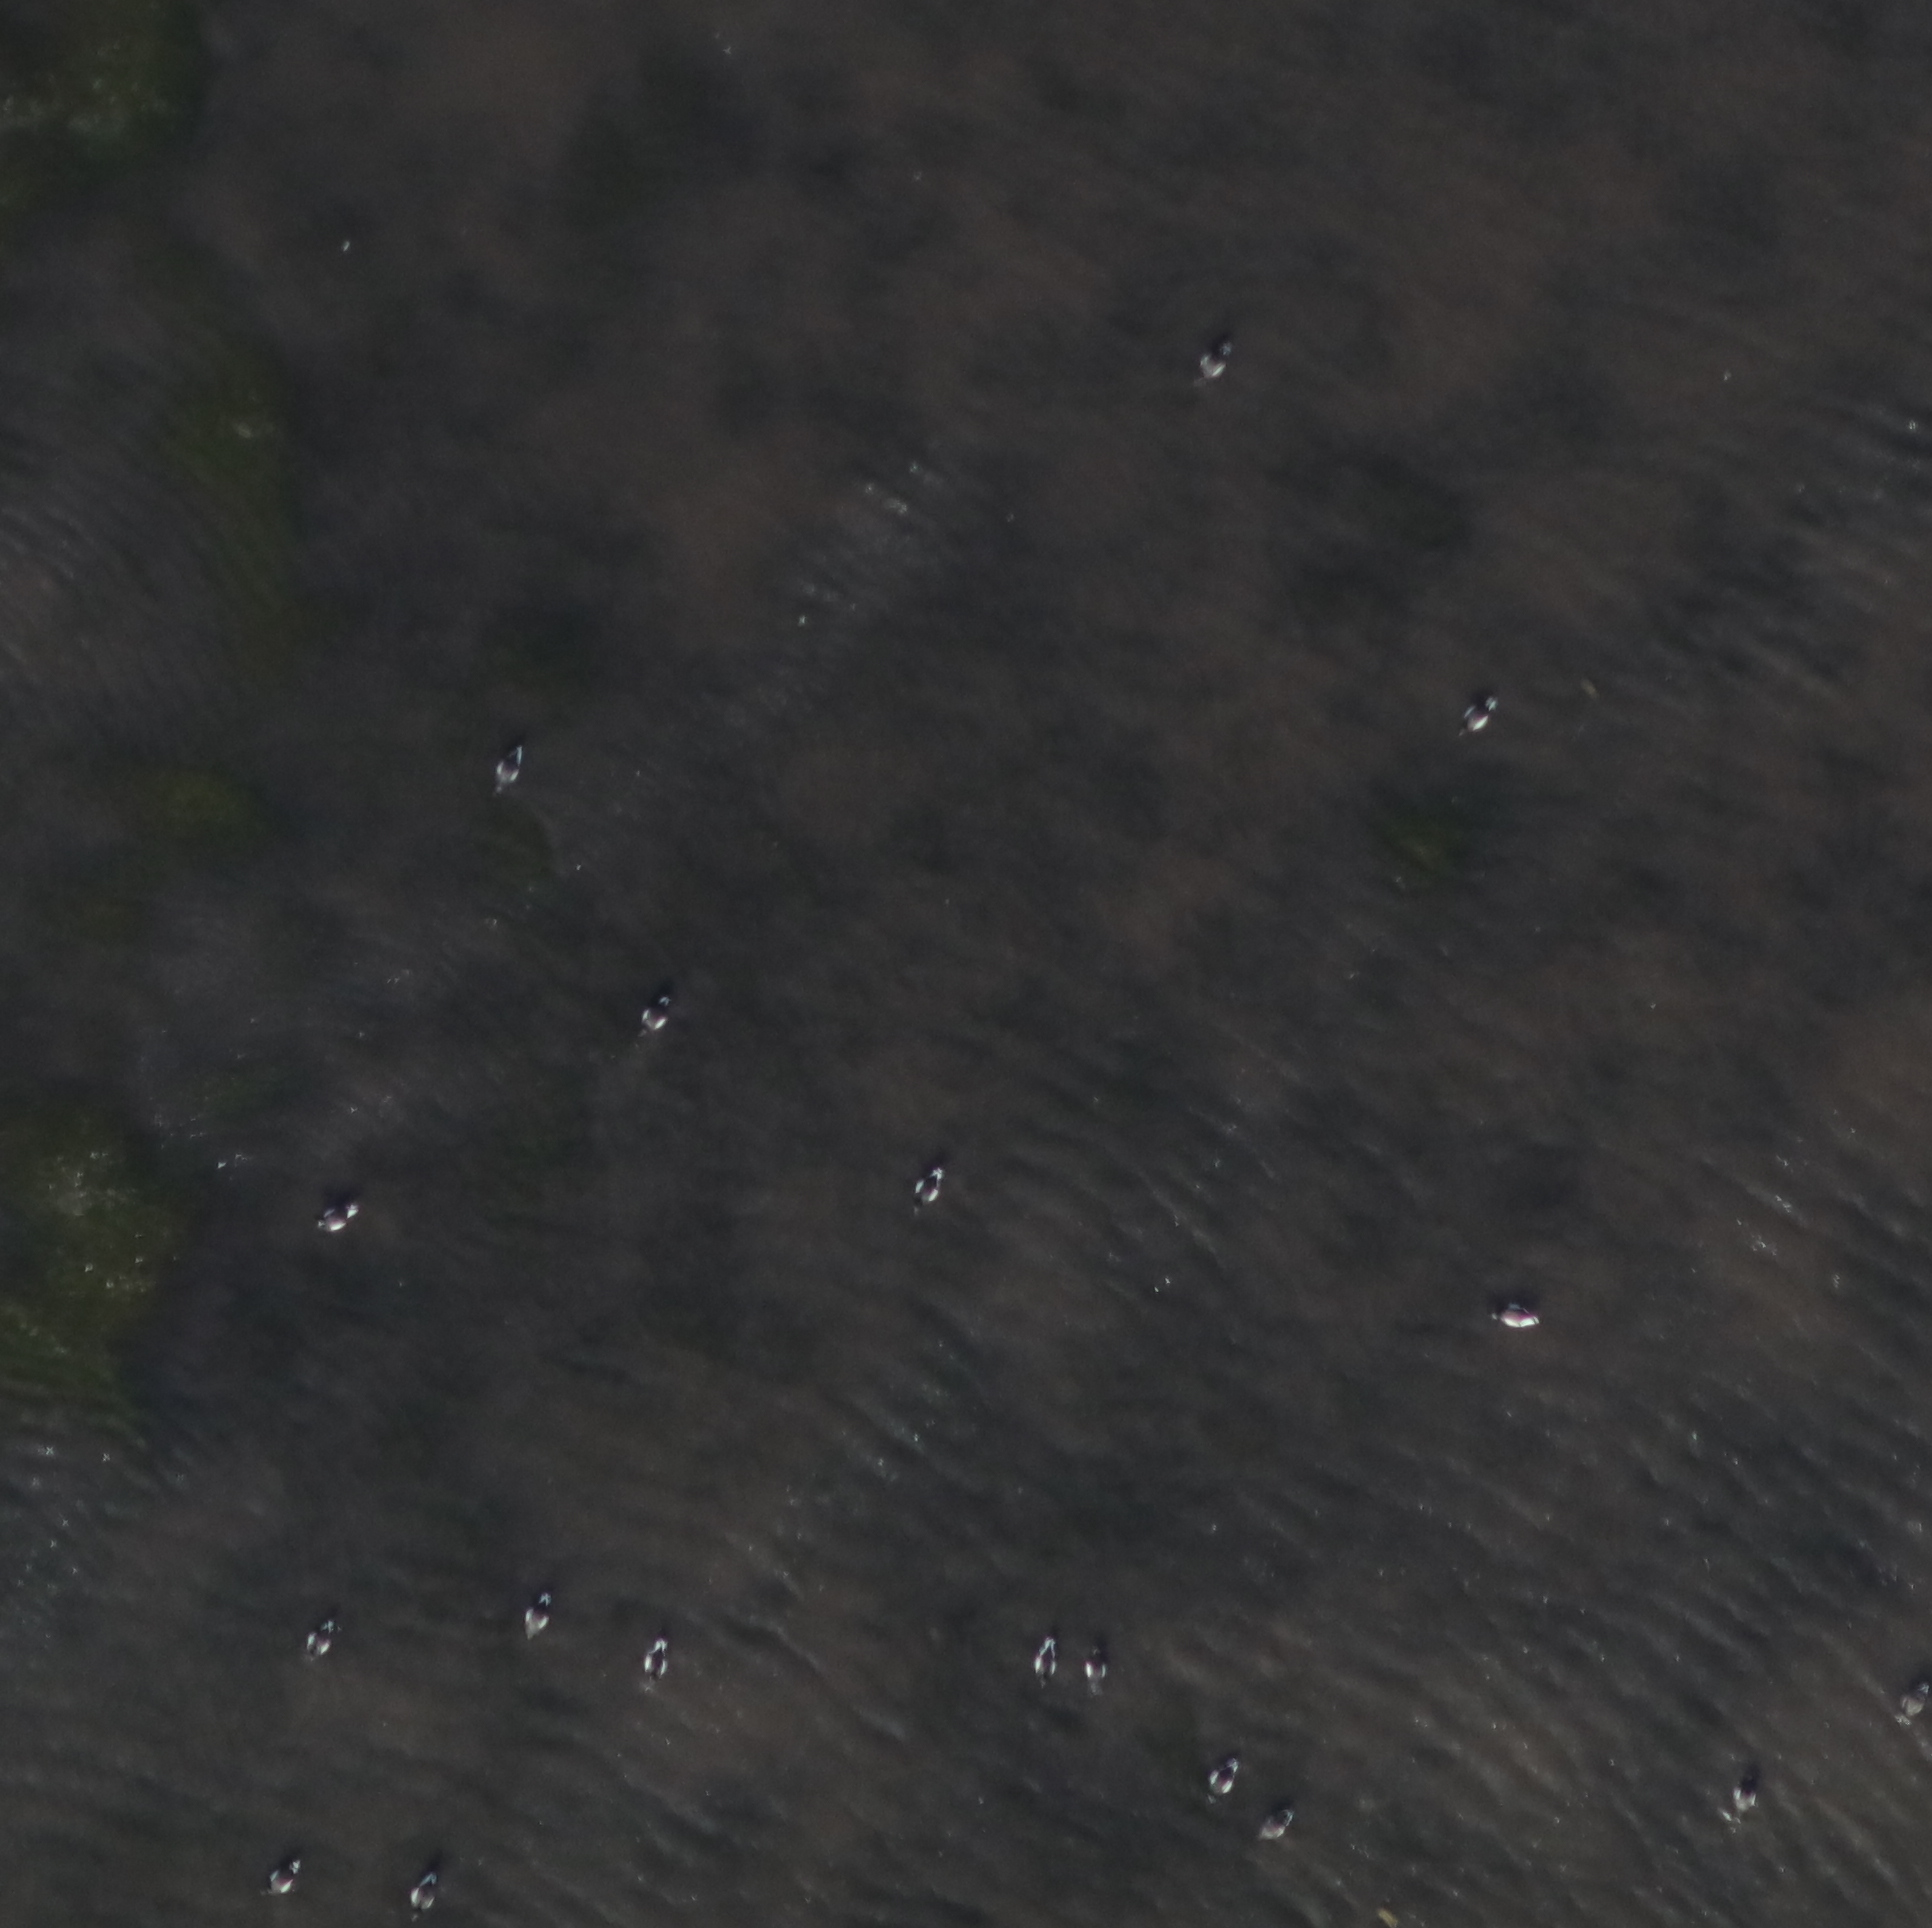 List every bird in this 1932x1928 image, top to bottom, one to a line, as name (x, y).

brant (1220, 362)
brant (1477, 715)
brant (509, 767)
brant (656, 1016)
brant (928, 1187)
brant (335, 1217)
brant (1520, 1316)
brant (538, 1616)
brant (320, 1641)
brant (654, 1665)
brant (1044, 1665)
brant (1095, 1670)
brant (1907, 1704)
brant (1223, 1776)
brant (1744, 1795)
brant (1270, 1826)
brant (280, 1879)
brant (425, 1895)